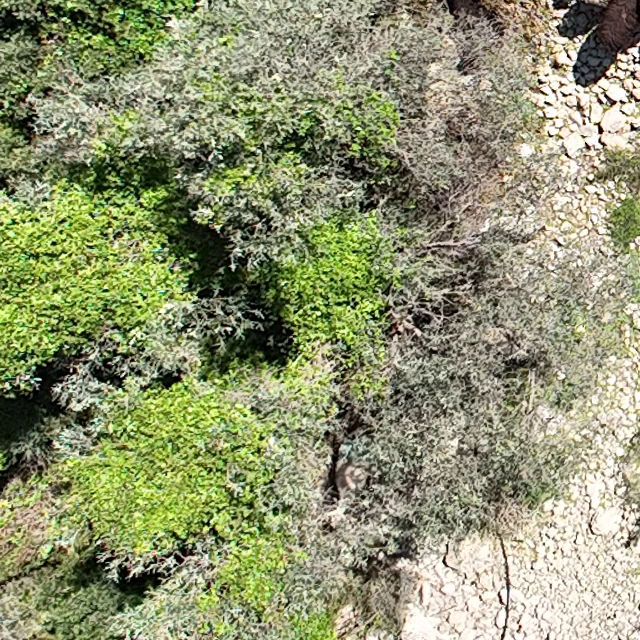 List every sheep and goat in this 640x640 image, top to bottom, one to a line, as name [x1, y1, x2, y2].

sheep [597, 0, 639, 46]